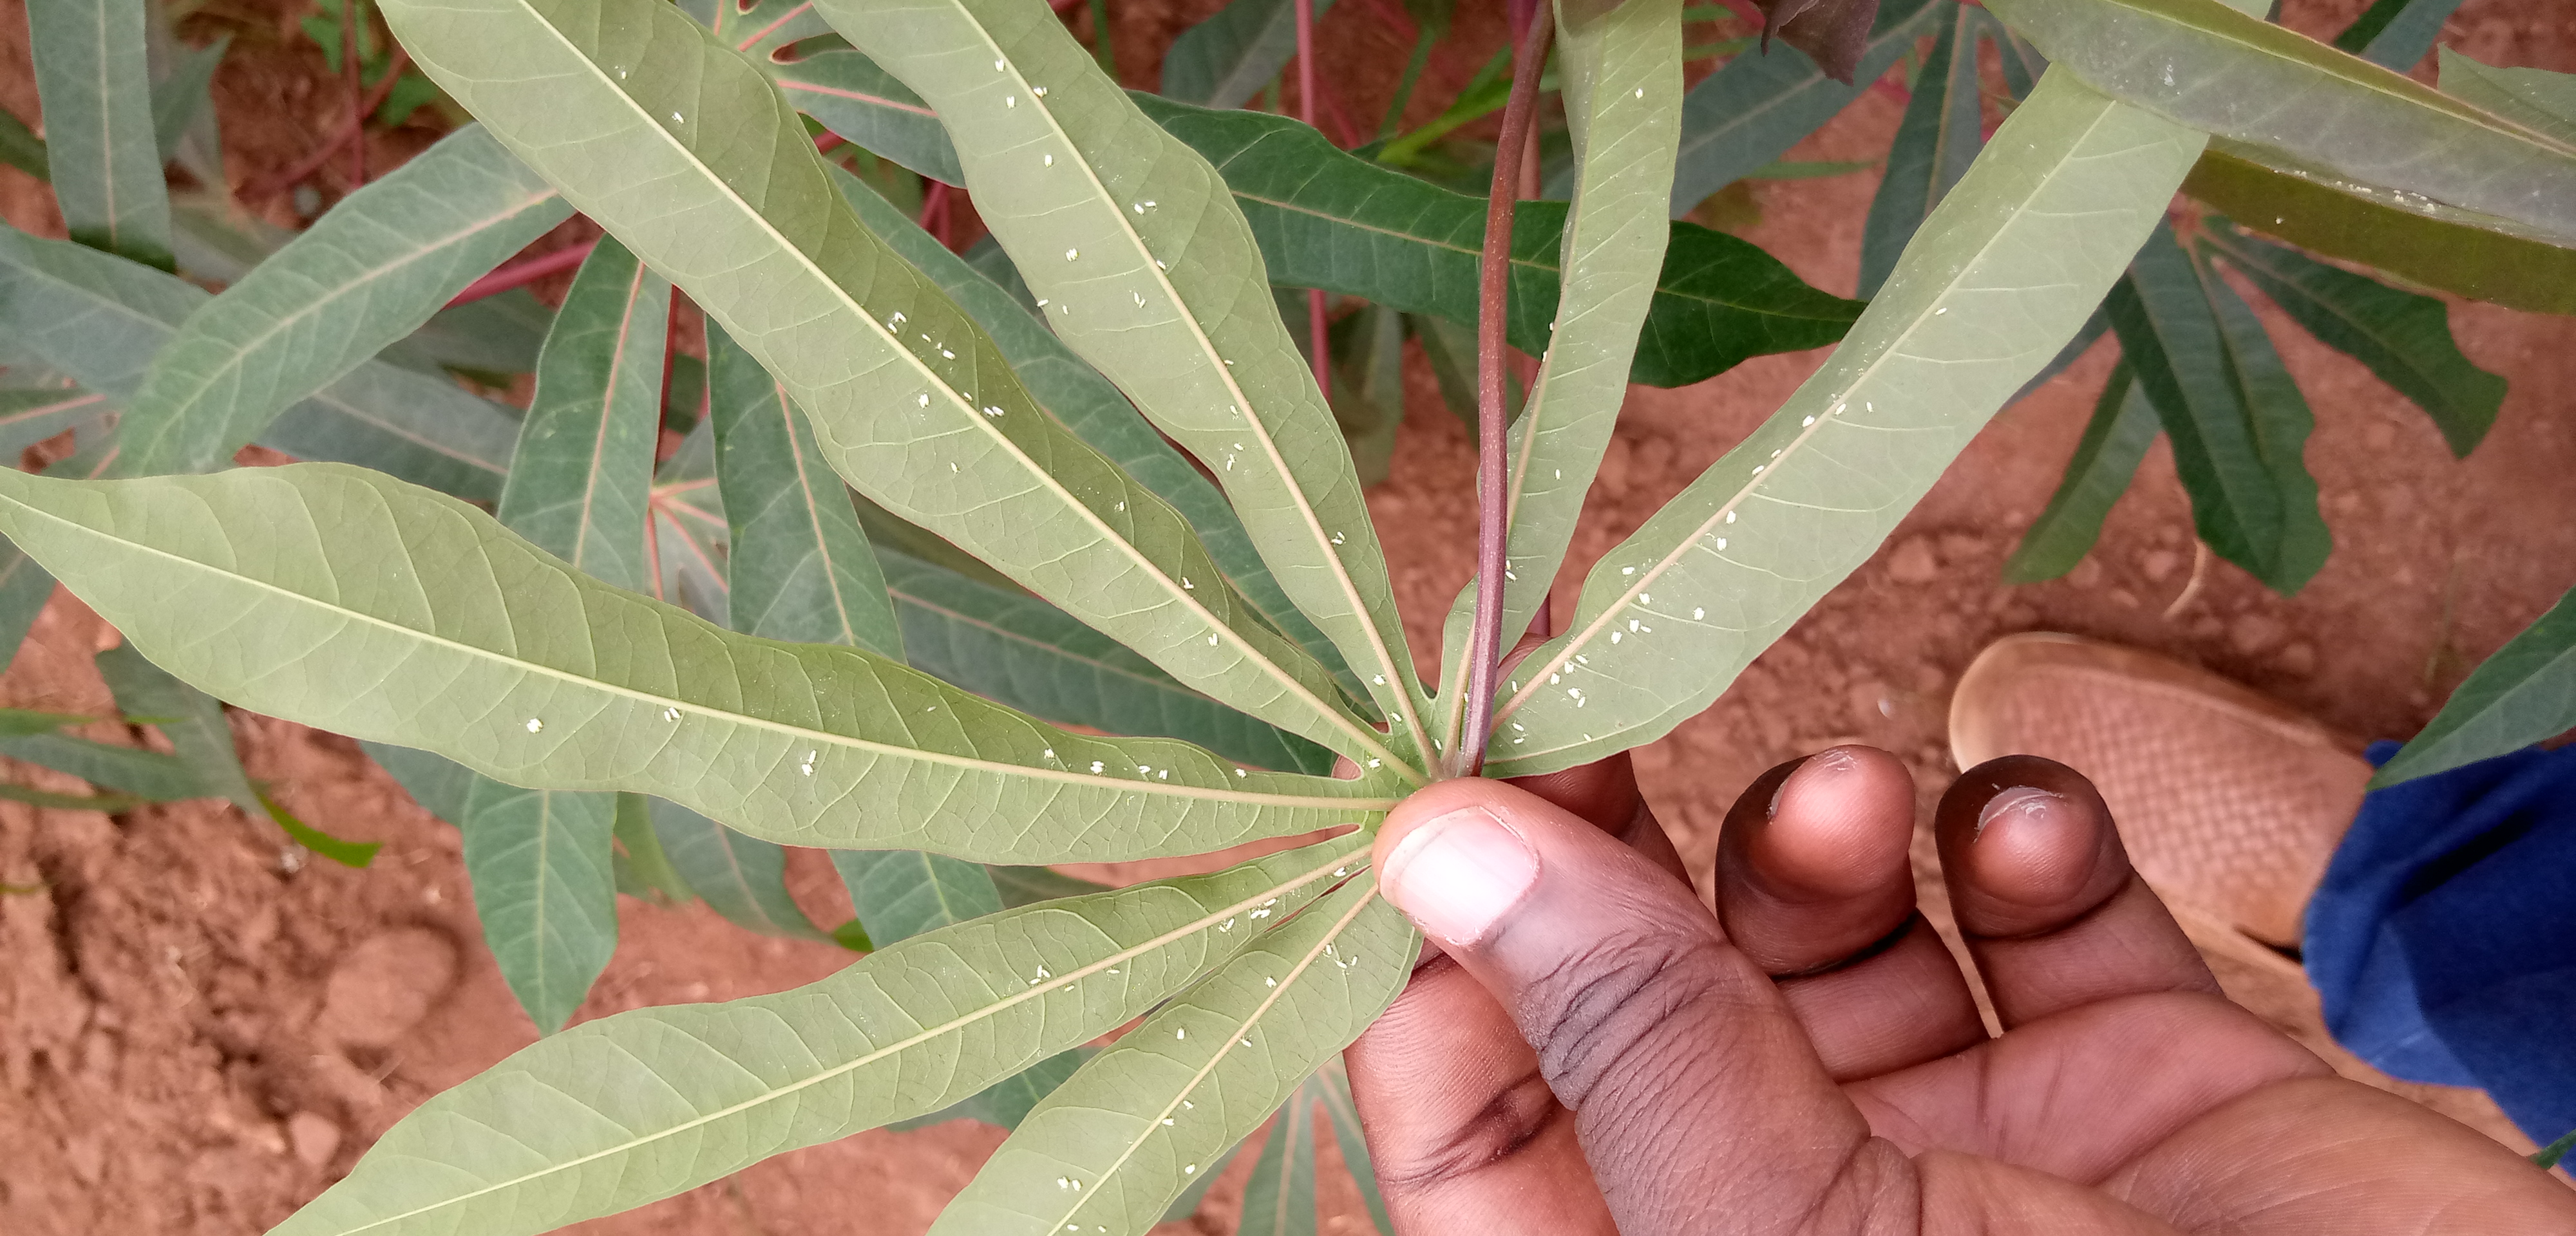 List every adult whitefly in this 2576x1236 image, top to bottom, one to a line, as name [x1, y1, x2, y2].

whitefly [999, 59, 1006, 75]
whitefly [994, 60, 999, 73]
whitefly [1032, 84, 1044, 101]
whitefly [1043, 85, 1051, 96]
whitefly [1032, 86, 1045, 99]
whitefly [1638, 88, 1646, 98]
whitefly [1634, 90, 1640, 100]
whitefly [1011, 94, 1018, 111]
whitefly [1005, 95, 1011, 110]
whitefly [672, 110, 689, 128]
whitefly [1043, 152, 1048, 168]
whitefly [1048, 154, 1054, 168]
whitefly [1142, 199, 1159, 209]
whitefly [1132, 201, 1146, 218]
whitefly [1131, 202, 1147, 217]
whitefly [1072, 246, 1081, 259]
whitefly [1068, 247, 1076, 261]
whitefly [1063, 250, 1073, 263]
whitefly [1155, 257, 1172, 275]
whitefly [1132, 291, 1142, 306]
whitefly [1036, 296, 1050, 310]
whitefly [1138, 298, 1147, 310]
whitefly [1059, 303, 1073, 317]
whitefly [1931, 304, 1949, 318]
whitefly [894, 311, 900, 324]
whitefly [898, 311, 910, 326]
whitefly [1548, 321, 1560, 334]
whitefly [887, 322, 900, 336]
whitefly [921, 332, 934, 344]
whitefly [943, 349, 957, 360]
whitefly [1539, 350, 1550, 364]
whitefly [942, 353, 954, 361]
whitefly [1221, 357, 1239, 374]
whitefly [913, 388, 936, 414]
whitefly [961, 390, 976, 406]
whitefly [915, 391, 934, 411]
whitefly [1862, 398, 1876, 416]
whitefly [1833, 401, 1848, 418]
whitefly [991, 404, 1005, 415]
whitefly [1229, 404, 1240, 418]
whitefly [981, 406, 995, 418]
whitefly [993, 409, 1003, 420]
whitefly [1801, 414, 1812, 425]
whitefly [1801, 417, 1815, 429]
whitefly [1231, 442, 1245, 453]
whitefly [1767, 447, 1787, 462]
whitefly [1227, 453, 1236, 464]
whitefly [1224, 458, 1234, 474]
whitefly [948, 458, 960, 474]
whitefly [1748, 464, 1767, 477]
whitefly [1553, 466, 1562, 483]
whitefly [1117, 499, 1127, 515]
whitefly [1725, 508, 1739, 528]
whitefly [1720, 509, 1739, 525]
whitefly [1336, 530, 1349, 541]
whitefly [1714, 535, 1722, 554]
whitefly [1721, 535, 1727, 551]
whitefly [1329, 538, 1344, 546]
whitefly [1504, 558, 1514, 571]
whitefly [1619, 565, 1637, 571]
whitefly [1504, 570, 1518, 585]
whitefly [1620, 571, 1634, 576]
whitefly [1180, 575, 1191, 585]
whitefly [1182, 584, 1198, 592]
whitefly [1637, 590, 1647, 606]
whitefly [1644, 592, 1653, 604]
whitefly [1692, 603, 1711, 624]
whitefly [1689, 604, 1709, 623]
whitefly [1628, 617, 1634, 633]
whitefly [1634, 618, 1640, 634]
whitefly [1639, 624, 1653, 634]
whitefly [1610, 630, 1618, 642]
whitefly [1212, 631, 1221, 648]
whitefly [1613, 631, 1623, 646]
whitefly [1206, 635, 1213, 647]
whitefly [1573, 653, 1590, 666]
whitefly [1562, 659, 1570, 677]
whitefly [1570, 662, 1575, 675]
whitefly [1549, 671, 1556, 686]
whitefly [1375, 673, 1386, 686]
whitefly [1555, 673, 1562, 686]
whitefly [1371, 677, 1382, 687]
whitefly [1510, 679, 1520, 695]
whitefly [1571, 686, 1583, 696]
whitefly [1566, 688, 1578, 702]
whitefly [1463, 689, 1472, 705]
whitefly [1576, 695, 1587, 710]
whitefly [668, 706, 681, 720]
whitefly [663, 709, 673, 725]
whitefly [1388, 709, 1403, 725]
whitefly [534, 718, 544, 729]
whitefly [529, 718, 541, 734]
whitefly [1510, 720, 1526, 732]
whitefly [526, 721, 536, 735]
whitefly [1582, 730, 1595, 745]
whitefly [1432, 736, 1444, 753]
whitefly [1511, 737, 1525, 745]
whitefly [1042, 747, 1050, 761]
whitefly [806, 747, 819, 763]
whitefly [1048, 747, 1059, 759]
whitefly [1368, 758, 1381, 765]
whitefly [1090, 760, 1106, 766]
whitefly [1368, 761, 1381, 769]
whitefly [804, 762, 815, 774]
whitefly [1136, 762, 1153, 776]
whitefly [800, 763, 811, 778]
whitefly [1088, 765, 1107, 771]
whitefly [1233, 765, 1254, 786]
whitefly [1231, 765, 1251, 782]
whitefly [1163, 767, 1168, 782]
whitefly [1235, 767, 1250, 781]
whitefly [1157, 770, 1163, 779]
whitefly [1332, 865, 1350, 878]
whitefly [1337, 870, 1347, 878]
whitefly [1262, 897, 1279, 908]
whitefly [1259, 908, 1273, 914]
whitefly [1249, 910, 1260, 920]
whitefly [1260, 912, 1271, 921]
whitefly [1225, 915, 1239, 932]
whitefly [1216, 924, 1227, 934]
whitefly [1325, 942, 1334, 958]
whitefly [1350, 953, 1359, 968]
whitefly [1333, 957, 1350, 971]
whitefly [1035, 963, 1042, 979]
whitefly [1104, 967, 1123, 977]
whitefly [1041, 968, 1053, 980]
whitefly [1263, 975, 1280, 993]
whitefly [1028, 978, 1042, 986]
whitefly [1263, 978, 1273, 989]
whitefly [1063, 984, 1077, 993]
whitefly [1173, 1025, 1189, 1043]
whitefly [1173, 1027, 1188, 1041]
whitefly [1238, 1036, 1254, 1051]
whitefly [1182, 1098, 1196, 1111]
whitefly [1158, 1114, 1177, 1130]
whitefly [1181, 1161, 1199, 1177]
whitefly [1180, 1163, 1197, 1177]
whitefly [1054, 1169, 1072, 1193]
whitefly [1053, 1174, 1071, 1192]
whitefly [1071, 1177, 1086, 1193]
whitefly [1070, 1179, 1084, 1195]
whitefly [1065, 1222, 1082, 1233]
whitefly [1095, 1223, 1109, 1236]